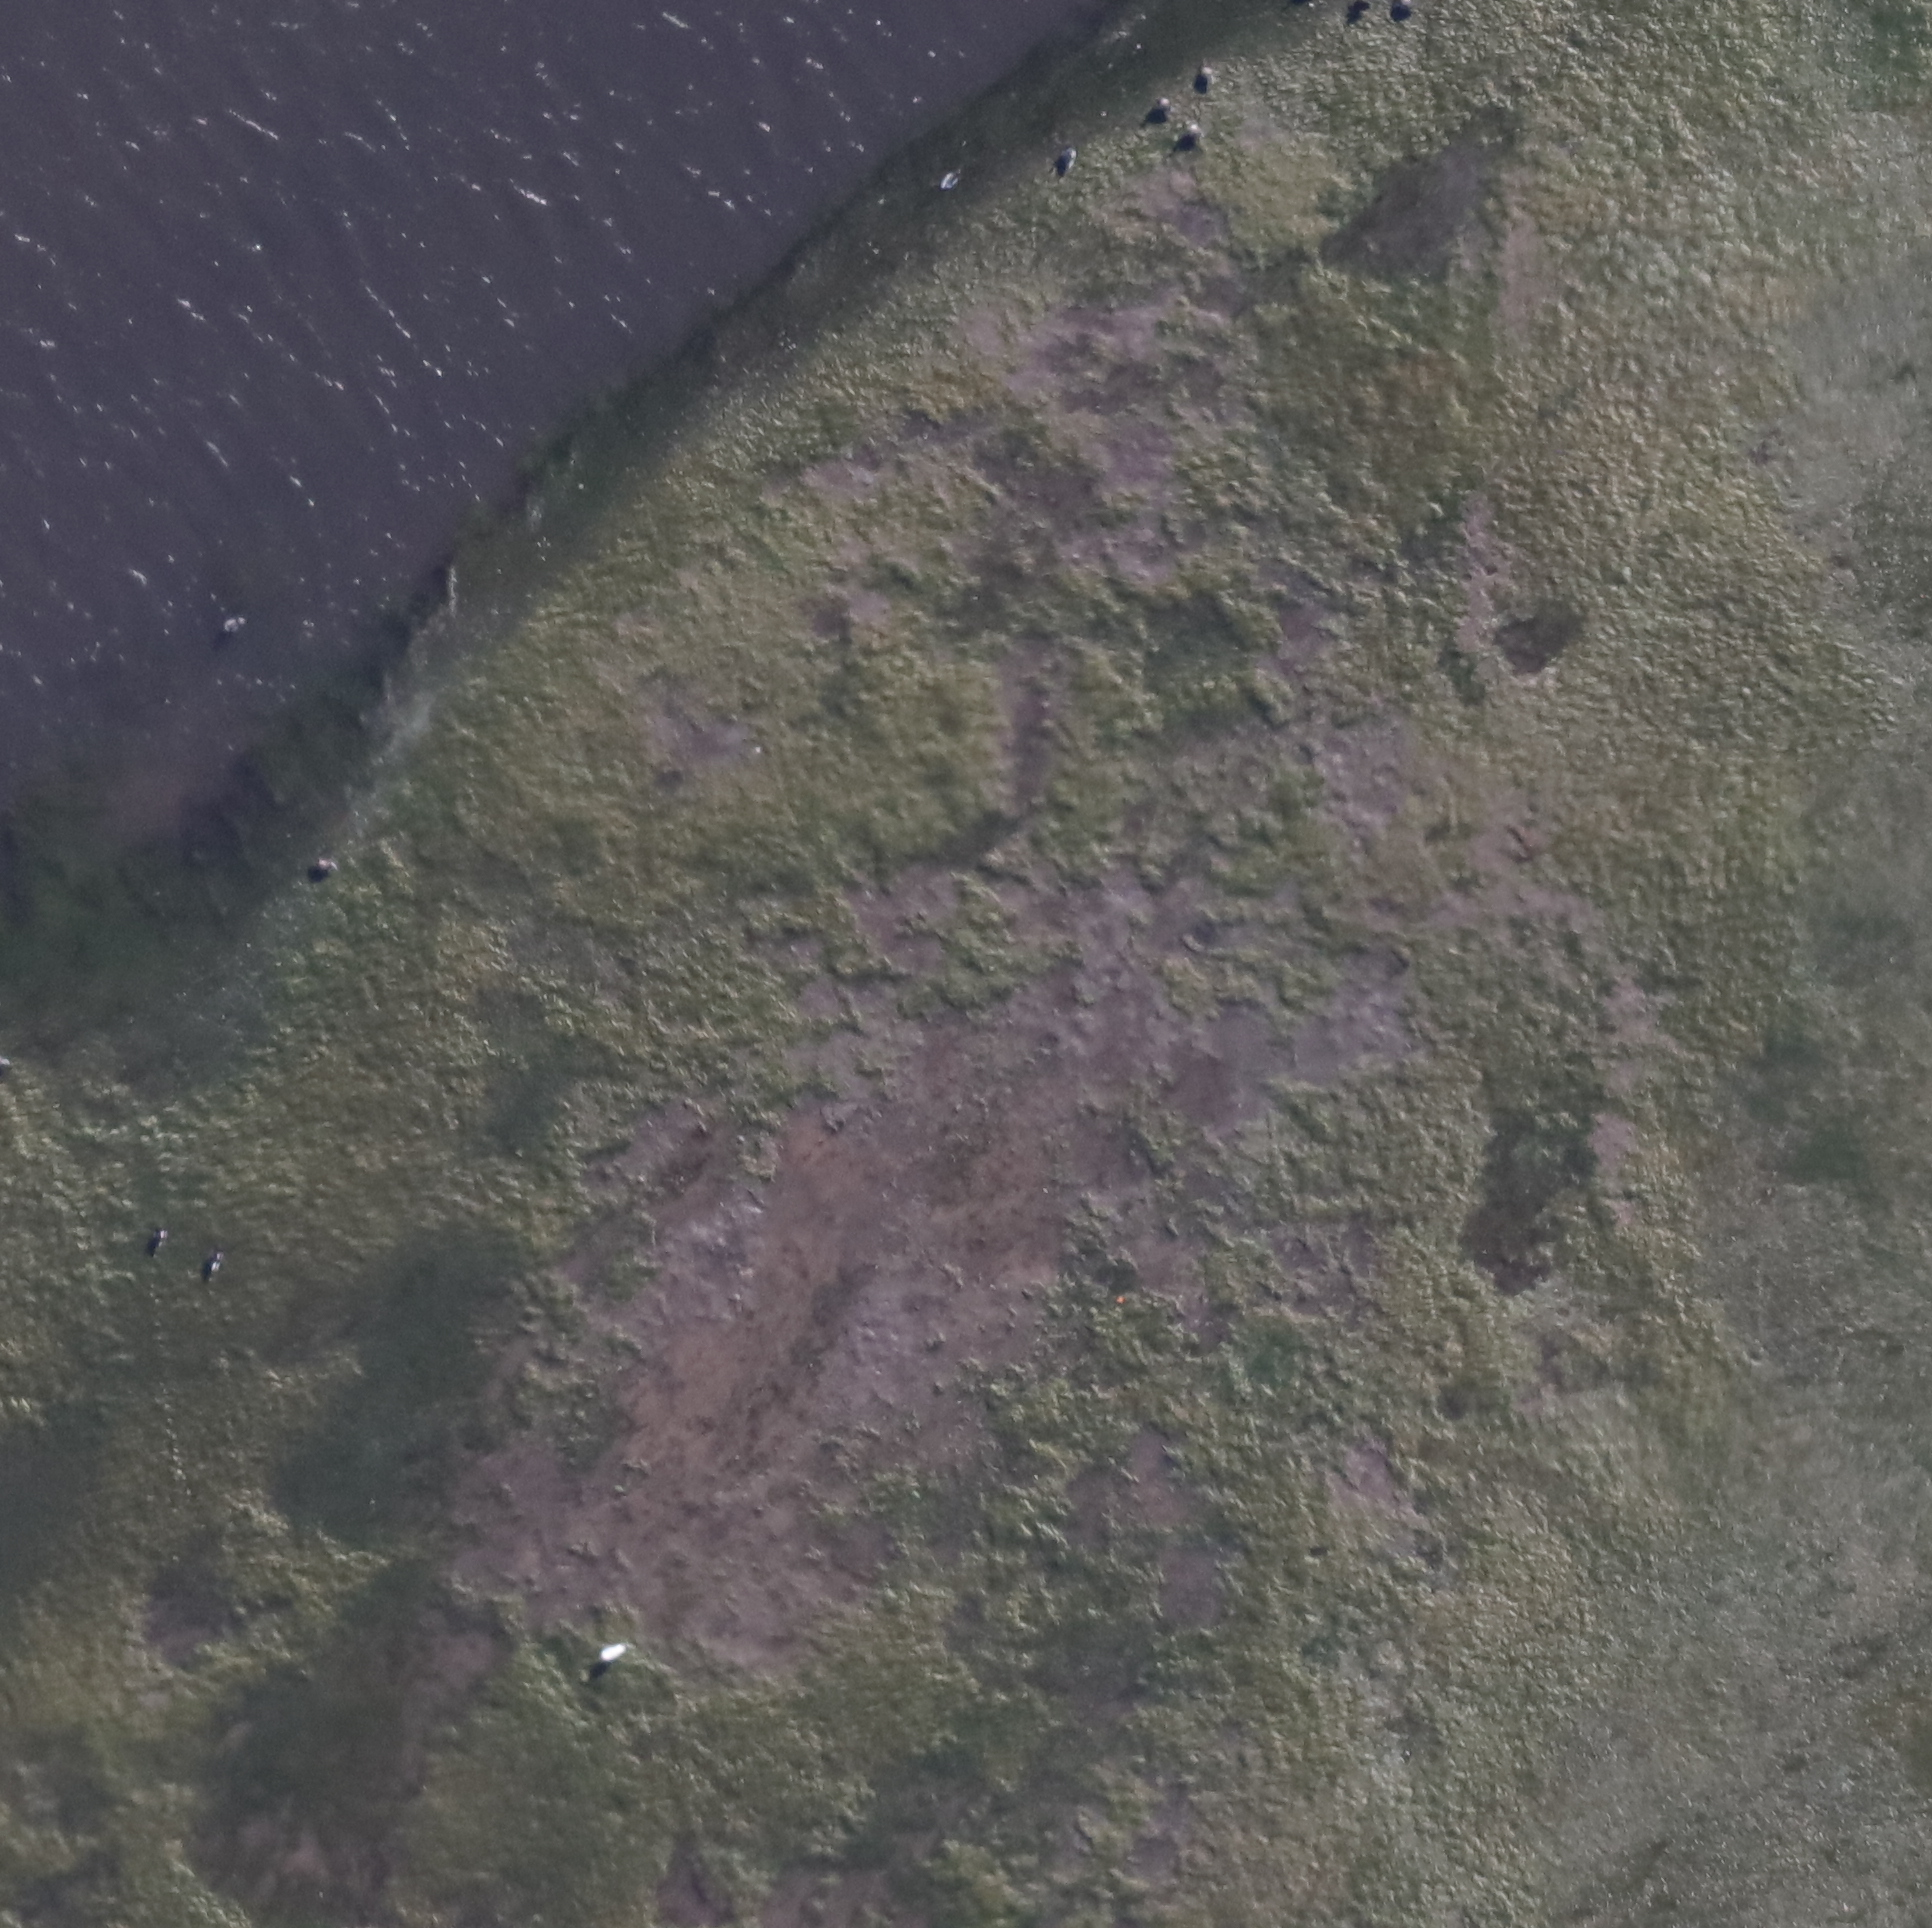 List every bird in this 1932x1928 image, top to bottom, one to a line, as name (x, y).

brant (1407, 8)
brant (1207, 79)
brant (1162, 106)
brant (1192, 134)
brant (1072, 157)
brant (954, 180)
brant (231, 623)
brant (326, 866)
brant (163, 1237)
brant (215, 1263)
gull (610, 1655)